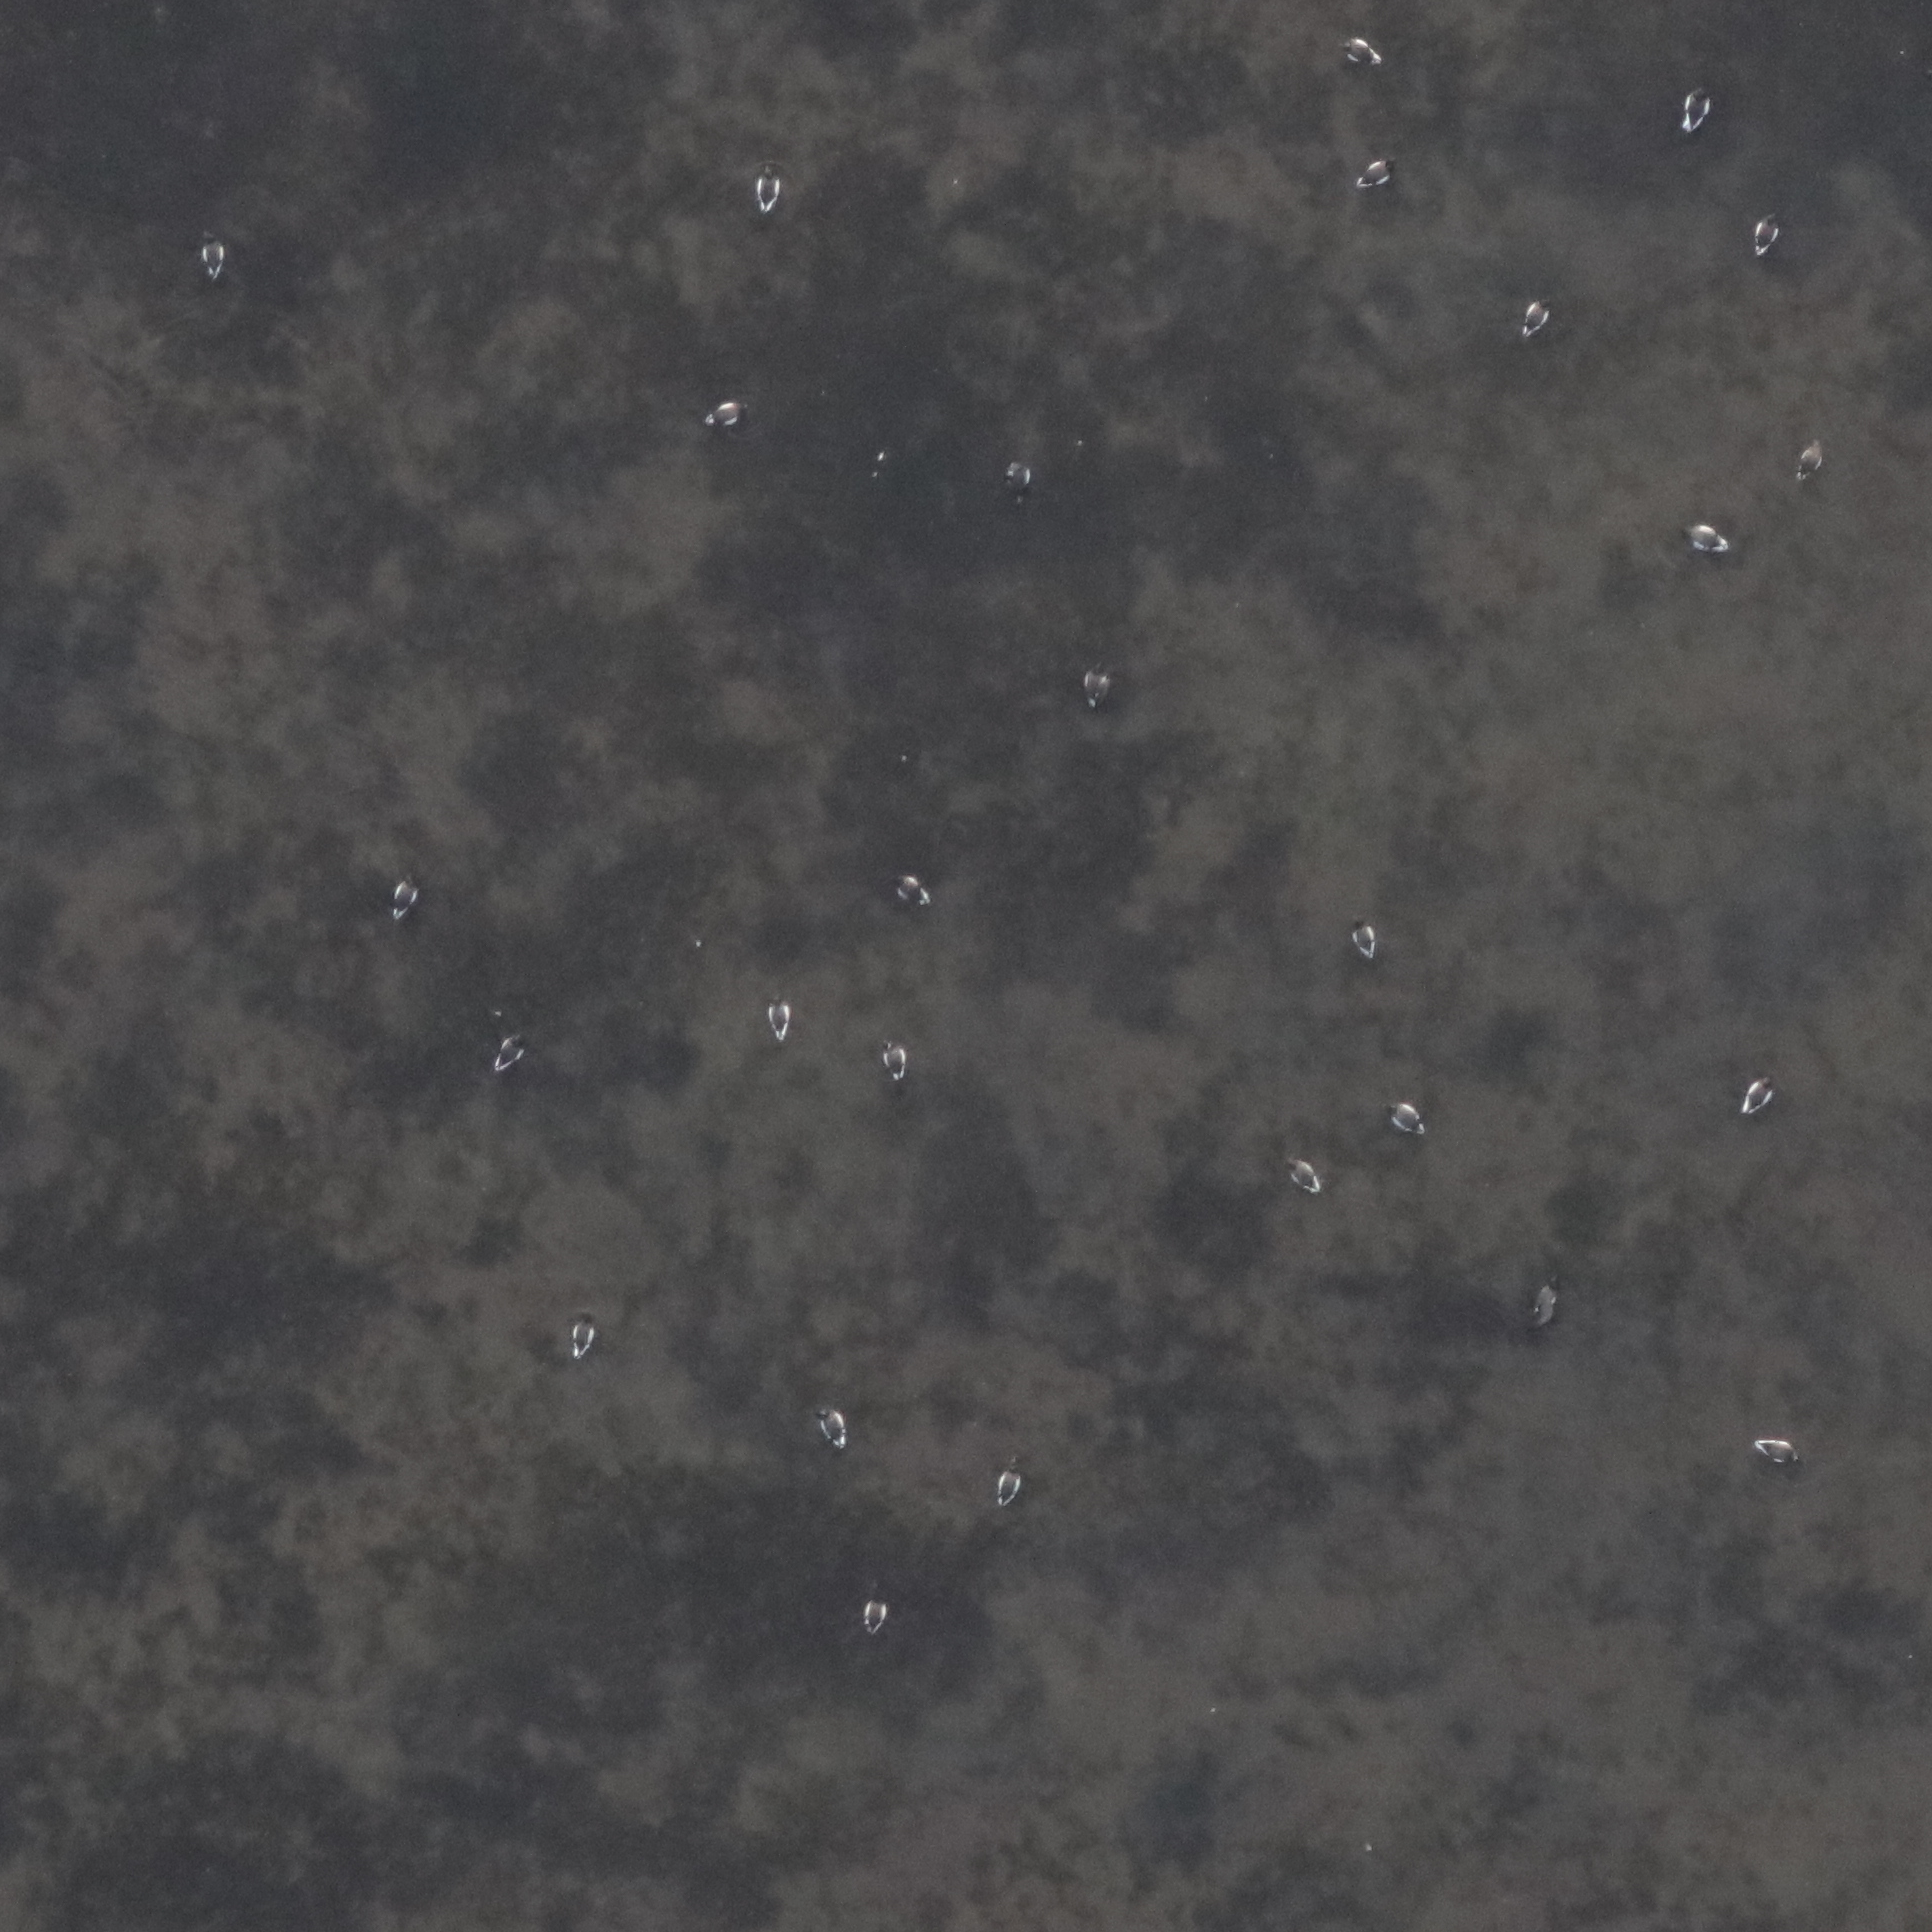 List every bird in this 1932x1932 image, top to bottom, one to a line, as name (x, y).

brant (1360, 51)
brant (1698, 109)
brant (1377, 173)
brant (768, 191)
brant (1766, 234)
brant (213, 256)
brant (1537, 316)
brant (726, 413)
brant (1811, 459)
brant (1020, 473)
brant (1704, 538)
brant (1096, 683)
brant (911, 888)
brant (404, 897)
brant (1363, 938)
brant (779, 1019)
brant (508, 1051)
brant (896, 1058)
brant (1759, 1094)
brant (1407, 1118)
brant (1302, 1174)
brant (1545, 1303)
brant (583, 1333)
brant (832, 1426)
brant (1779, 1451)
brant (1009, 1485)
brant (874, 1614)